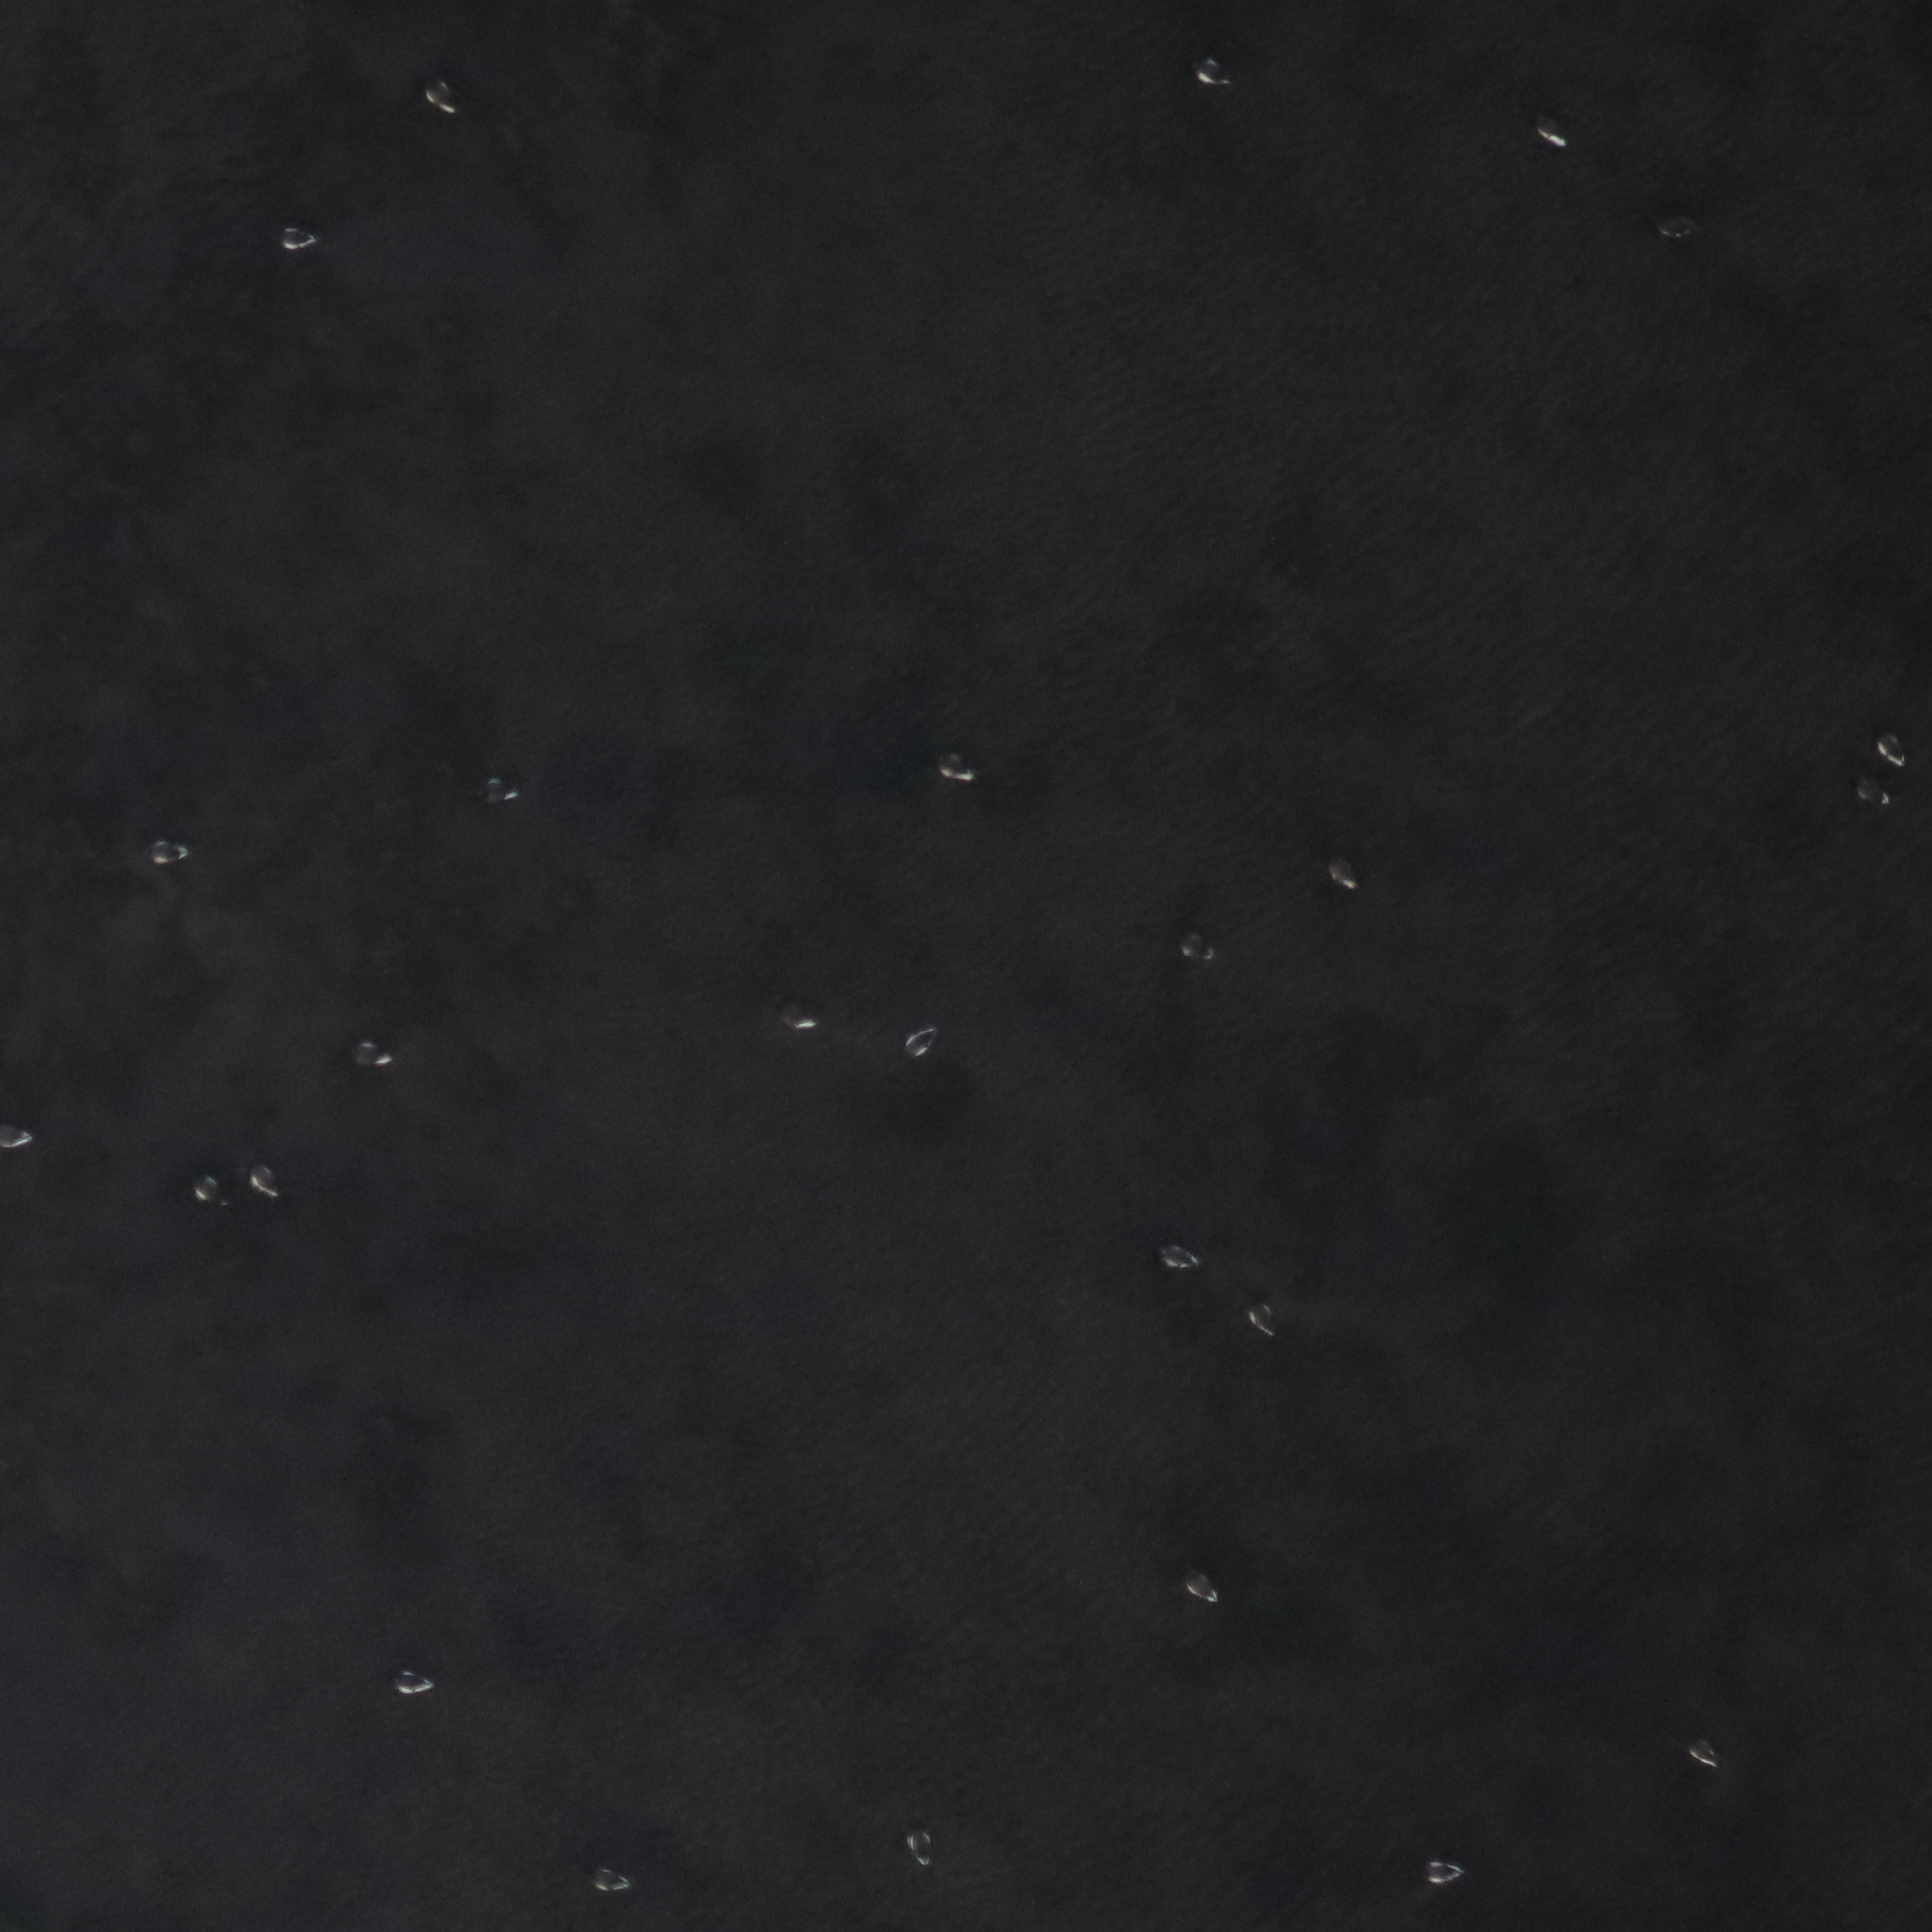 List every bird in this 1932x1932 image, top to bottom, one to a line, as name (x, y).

brant (1211, 74)
brant (439, 95)
brant (1554, 132)
brant (1674, 228)
brant (295, 238)
brant (1893, 749)
brant (953, 766)
brant (1873, 791)
brant (501, 792)
brant (166, 852)
brant (1342, 872)
brant (1199, 940)
brant (799, 1012)
brant (919, 1043)
brant (370, 1054)
brant (8, 1134)
brant (263, 1180)
brant (206, 1189)
brant (1177, 1256)
brant (1263, 1315)
brant (1201, 1586)
brant (409, 1681)
brant (1704, 1751)
brant (919, 1845)
brant (1441, 1871)
brant (606, 1877)